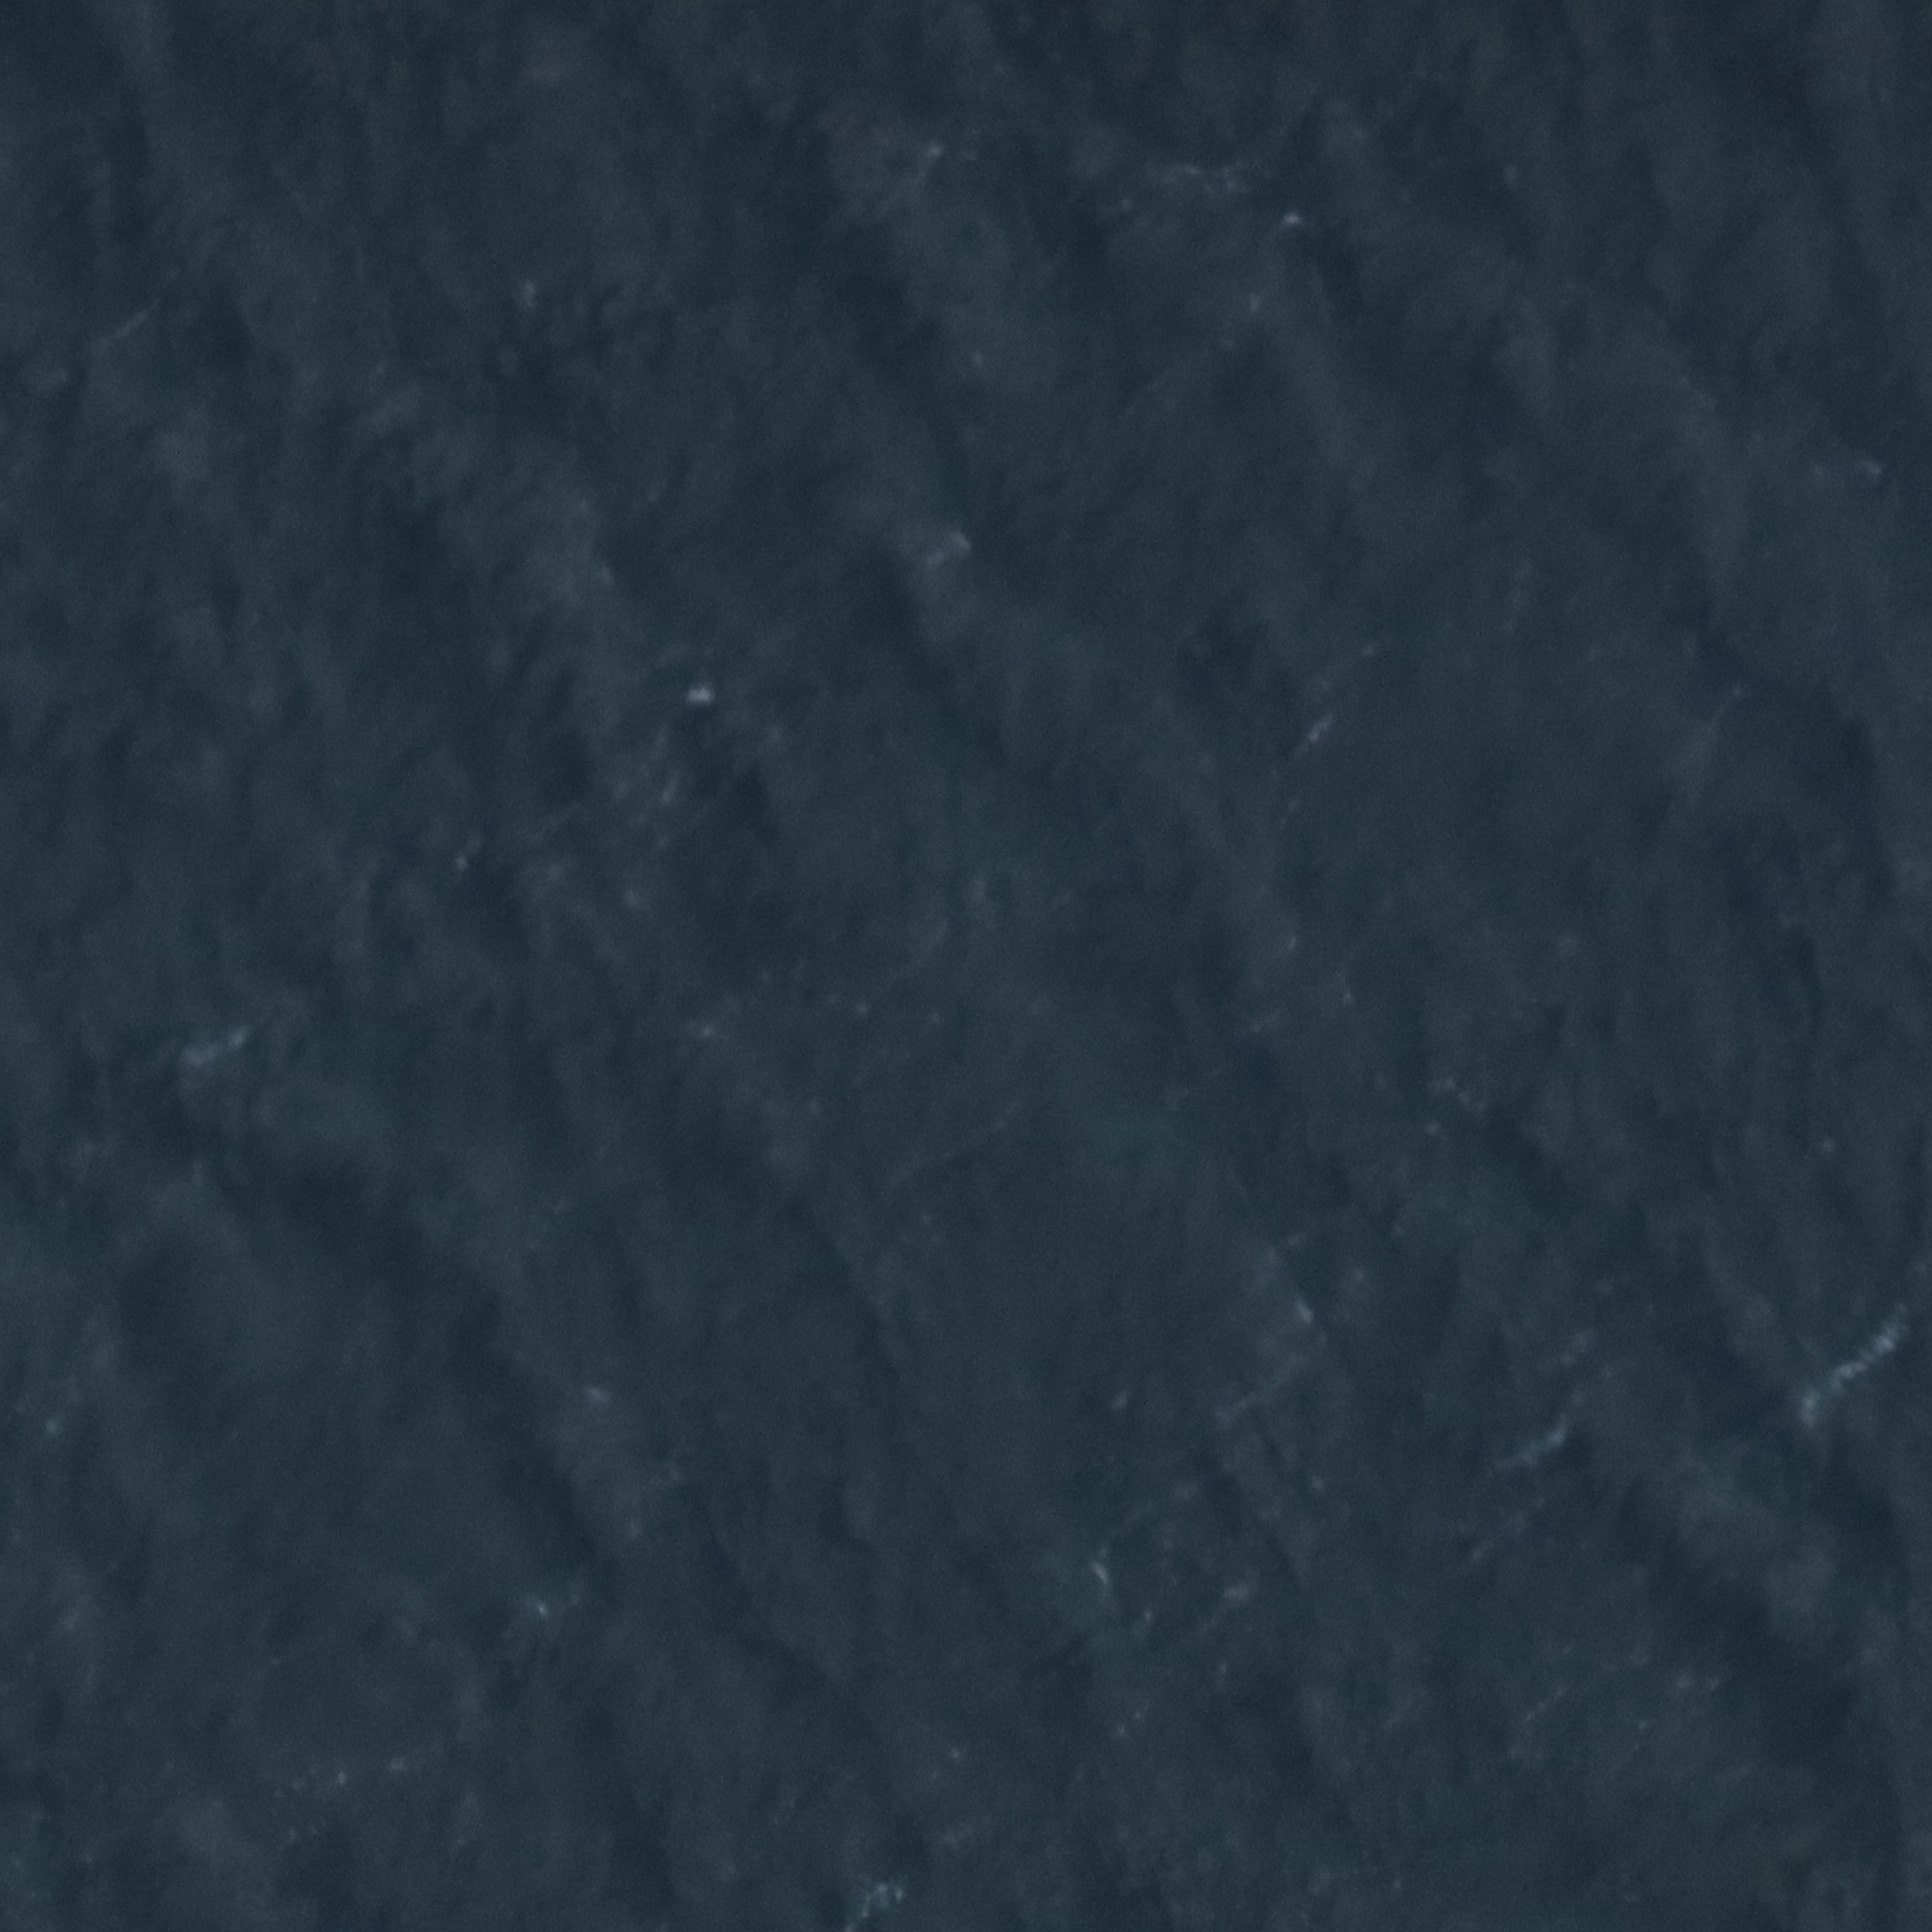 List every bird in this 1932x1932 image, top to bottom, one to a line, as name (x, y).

None